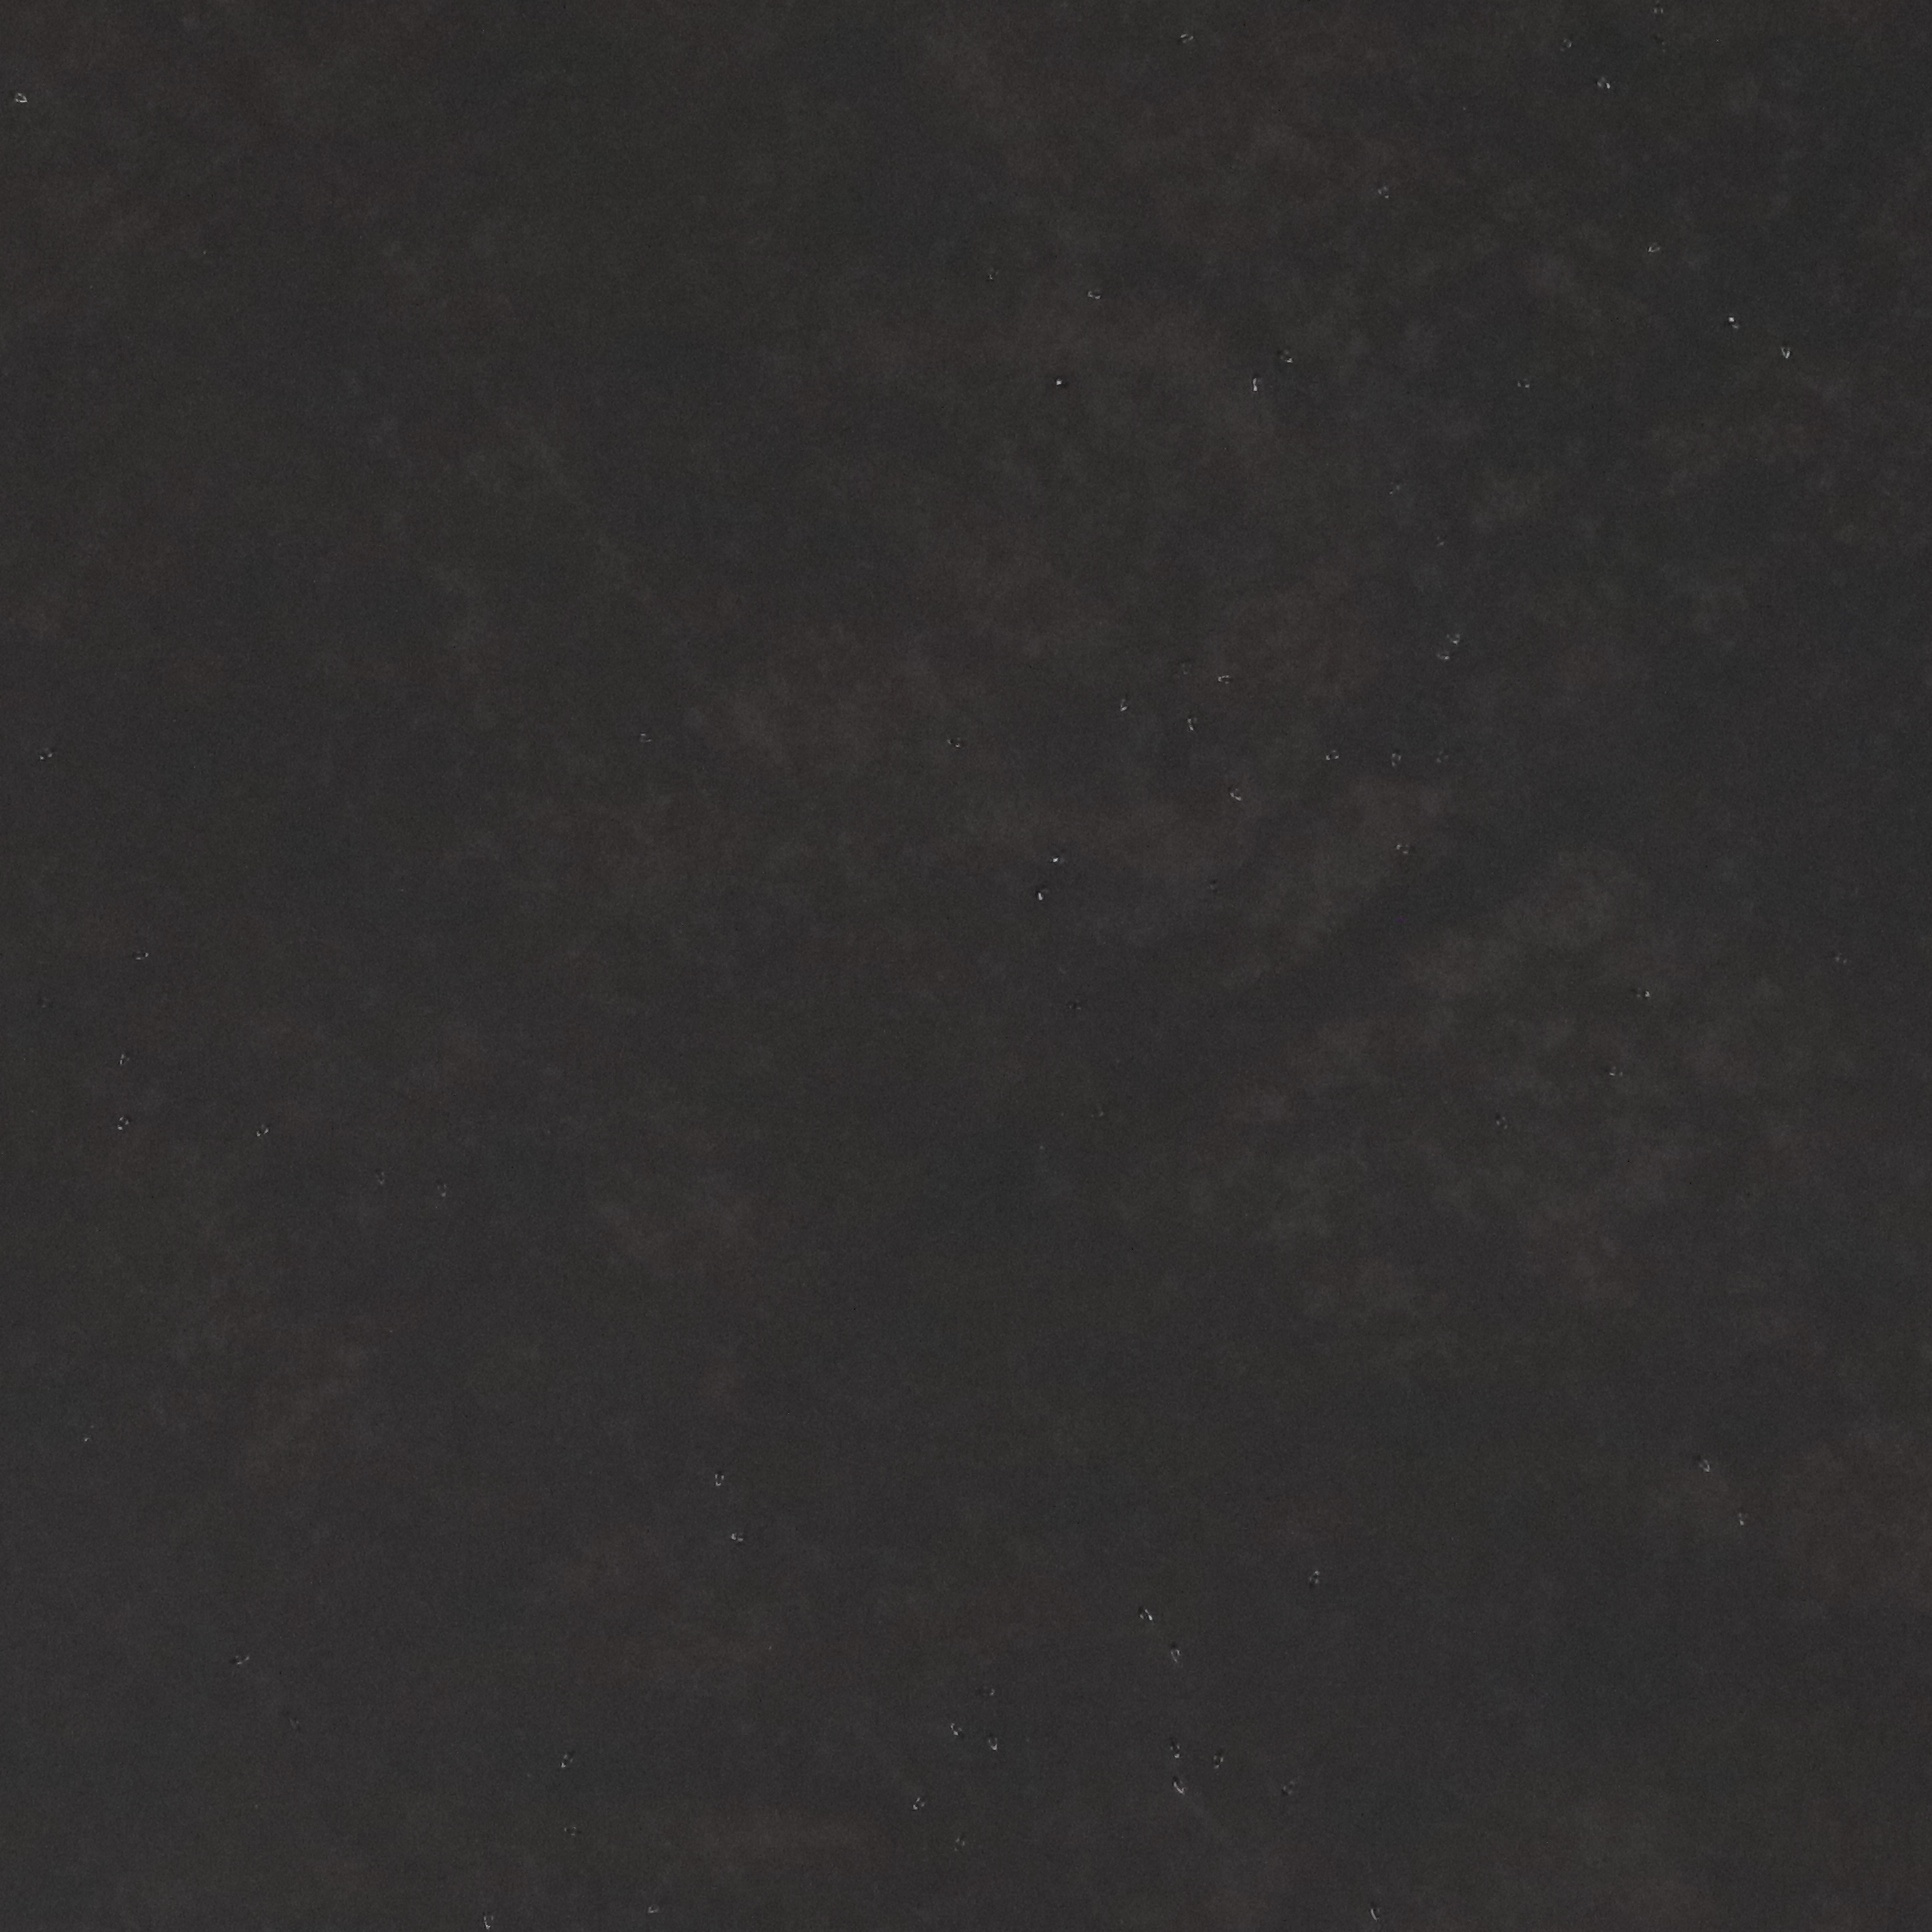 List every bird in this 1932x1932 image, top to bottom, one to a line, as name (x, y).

brant (1657, 11)
brant (1193, 34)
brant (1668, 41)
brant (1562, 45)
brant (1607, 93)
brant (23, 95)
brant (1390, 194)
brant (1659, 253)
brant (986, 267)
brant (1105, 299)
brant (1720, 322)
brant (1790, 352)
brant (1295, 353)
brant (1072, 379)
brant (1529, 381)
brant (1258, 388)
brant (1402, 482)
brant (1438, 538)
brant (1452, 639)
brant (1443, 656)
brant (1194, 659)
brant (1227, 680)
brant (1125, 703)
brant (1194, 709)
brant (644, 739)
brant (963, 739)
brant (54, 749)
brant (1323, 749)
brant (1440, 753)
brant (1389, 756)
brant (1245, 798)
brant (1407, 852)
brant (1058, 861)
brant (1215, 876)
brant (1049, 892)
brant (143, 956)
brant (1847, 959)
brant (1648, 995)
brant (41, 1000)
brant (1079, 1007)
brant (119, 1067)
brant (1610, 1073)
brant (1096, 1108)
brant (1506, 1126)
brant (132, 1127)
brant (255, 1132)
brant (377, 1172)
brant (439, 1190)
brant (1705, 1469)
brant (728, 1482)
brant (1751, 1521)
brant (735, 1530)
brant (1319, 1578)
brant (1149, 1612)
brant (1176, 1659)
brant (235, 1661)
brant (985, 1695)
brant (295, 1716)
brant (959, 1722)
brant (1175, 1742)
brant (1001, 1743)
brant (561, 1750)
brant (1222, 1761)
brant (1181, 1775)
brant (1282, 1794)
brant (927, 1800)
brant (568, 1831)
brant (961, 1839)
brant (658, 1909)
brant (1369, 1911)
brant (494, 1914)